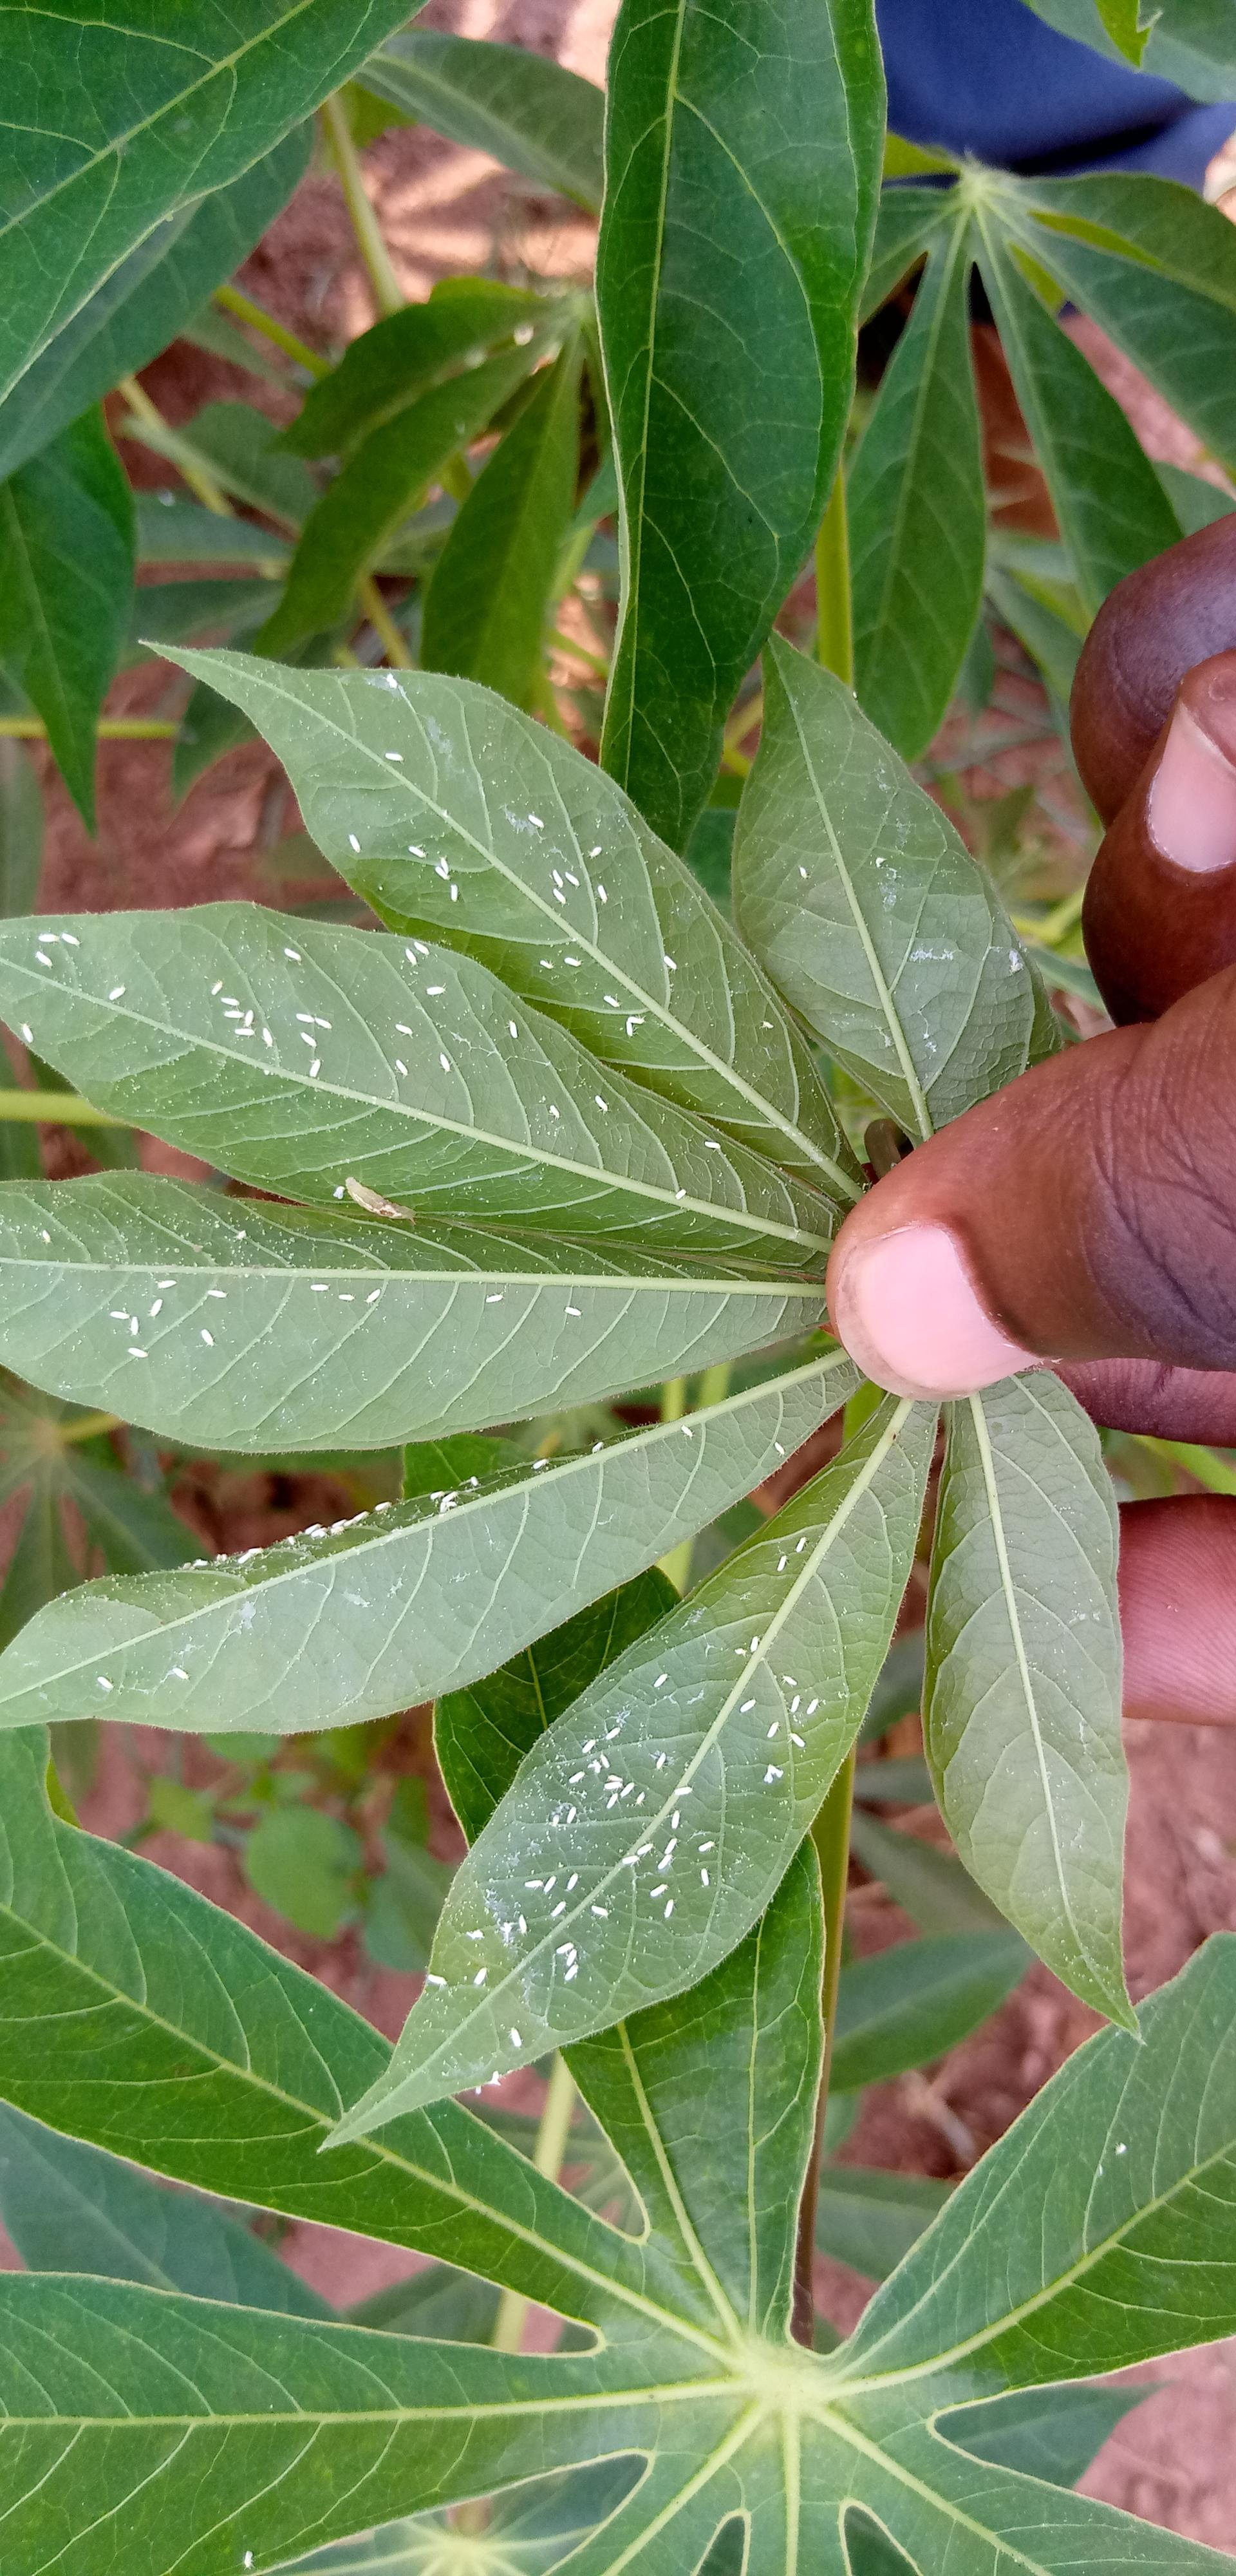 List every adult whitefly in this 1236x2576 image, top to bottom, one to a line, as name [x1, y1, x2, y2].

whitefly [384, 670, 400, 690]
whitefly [382, 749, 406, 766]
whitefly [523, 811, 548, 832]
whitefly [346, 830, 364, 855]
whitefly [405, 844, 429, 861]
whitefly [586, 845, 605, 862]
whitefly [438, 854, 451, 875]
whitefly [870, 854, 890, 869]
whitefly [796, 862, 810, 880]
whitefly [433, 864, 452, 882]
whitefly [551, 868, 564, 887]
whitefly [563, 868, 583, 890]
whitefly [447, 882, 460, 904]
whitefly [595, 882, 610, 906]
whitefly [550, 887, 568, 907]
whitefly [59, 927, 83, 952]
whitefly [35, 929, 59, 945]
whitefly [411, 938, 433, 957]
whitefly [1004, 943, 1025, 976]
whitefly [281, 946, 303, 963]
whitefly [404, 947, 419, 969]
whitefly [33, 951, 55, 971]
whitefly [661, 953, 680, 972]
whitefly [562, 956, 583, 968]
whitefly [536, 959, 555, 972]
whitefly [205, 977, 225, 996]
whitefly [422, 981, 446, 998]
whitefly [106, 983, 129, 1001]
whitefly [600, 994, 624, 1010]
whitefly [219, 996, 241, 1009]
whitefly [219, 1005, 245, 1022]
whitefly [243, 1009, 257, 1027]
whitefly [293, 1009, 314, 1025]
whitefly [314, 1016, 335, 1032]
whitefly [625, 1016, 646, 1026]
whitefly [505, 1017, 523, 1041]
whitefly [756, 1018, 776, 1033]
whitefly [19, 1018, 38, 1045]
whitefly [624, 1019, 635, 1039]
whitefly [392, 1021, 416, 1039]
whitefly [260, 1023, 274, 1055]
whitefly [231, 1027, 256, 1039]
whitefly [297, 1030, 317, 1049]
whitefly [436, 1051, 452, 1075]
whitefly [305, 1056, 325, 1081]
whitefly [394, 1057, 410, 1079]
whitefly [590, 1092, 611, 1116]
whitefly [548, 1103, 563, 1122]
whitefly [701, 1138, 723, 1154]
whitefly [673, 1186, 690, 1202]
whitefly [39, 1226, 54, 1245]
whitefly [234, 1227, 250, 1244]
whitefly [154, 1277, 179, 1290]
whitefly [308, 1280, 331, 1296]
whitefly [364, 1284, 384, 1306]
whitefly [205, 1286, 230, 1301]
whitefly [483, 1291, 505, 1305]
whitefly [335, 1291, 355, 1305]
whitefly [146, 1296, 164, 1319]
whitefly [561, 1303, 584, 1320]
whitefly [108, 1309, 131, 1320]
whitefly [128, 1313, 140, 1339]
whitefly [198, 1326, 218, 1350]
whitefly [125, 1345, 149, 1360]
whitefly [677, 1422, 695, 1439]
whitefly [772, 1439, 788, 1457]
whitefly [590, 1439, 605, 1455]
whitefly [529, 1456, 551, 1472]
whitefly [467, 1472, 482, 1488]
whitefly [429, 1490, 447, 1501]
whitefly [442, 1490, 460, 1502]
whitefly [372, 1500, 393, 1515]
whitefly [438, 1501, 458, 1514]
whitefly [354, 1510, 371, 1525]
whitefly [331, 1518, 346, 1526]
whitefly [304, 1522, 322, 1536]
whitefly [329, 1526, 344, 1536]
whitefly [311, 1527, 329, 1540]
whitefly [283, 1533, 299, 1549]
whitefly [793, 1535, 810, 1553]
whitefly [247, 1546, 265, 1557]
whitefly [214, 1551, 227, 1562]
whitefly [774, 1551, 789, 1574]
whitefly [236, 1552, 252, 1565]
whitefly [192, 1555, 208, 1569]
whitefly [747, 1634, 763, 1654]
whitefly [731, 1646, 747, 1658]
whitefly [169, 1665, 191, 1681]
whitefly [651, 1671, 670, 1688]
whitefly [95, 1672, 116, 1691]
whitefly [780, 1672, 800, 1688]
whitefly [789, 1692, 804, 1715]
whitefly [736, 1696, 758, 1715]
whitefly [805, 1696, 823, 1718]
whitefly [764, 1719, 780, 1740]
whitefly [603, 1725, 623, 1741]
whitefly [786, 1728, 807, 1750]
whitefly [579, 1736, 597, 1755]
whitefly [653, 1749, 670, 1771]
whitefly [599, 1752, 612, 1768]
whitefly [586, 1758, 603, 1776]
whitefly [761, 1759, 786, 1786]
whitefly [566, 1768, 585, 1786]
whitefly [605, 1772, 626, 1783]
whitefly [619, 1780, 635, 1797]
whitefly [600, 1781, 623, 1792]
whitefly [669, 1785, 694, 1797]
whitefly [633, 1788, 647, 1810]
whitefly [604, 1792, 619, 1810]
whitefly [565, 1804, 577, 1825]
whitefly [667, 1807, 680, 1830]
whitefly [548, 1814, 562, 1828]
whitefly [660, 1835, 682, 1854]
whitefly [697, 1838, 717, 1853]
whitefly [635, 1839, 654, 1857]
whitefly [620, 1854, 642, 1866]
whitefly [656, 1854, 675, 1870]
whitefly [697, 1864, 711, 1888]
whitefly [563, 1871, 581, 1891]
whitefly [521, 1875, 544, 1890]
whitefly [543, 1876, 557, 1893]
whitefly [648, 1881, 670, 1897]
whitefly [657, 1895, 677, 1920]
whitefly [548, 1899, 566, 1920]
whitefly [589, 1902, 612, 1920]
whitefly [516, 1912, 529, 1935]
whitefly [498, 1920, 516, 1946]
whitefly [462, 1926, 485, 1943]
whitefly [556, 1941, 576, 1958]
whitefly [565, 1947, 577, 1967]
whitefly [563, 1963, 579, 1982]
whitefly [471, 1965, 489, 1986]
whitefly [426, 1971, 449, 1989]
whitefly [507, 2024, 526, 2049]
whitefly [482, 2069, 503, 2089]